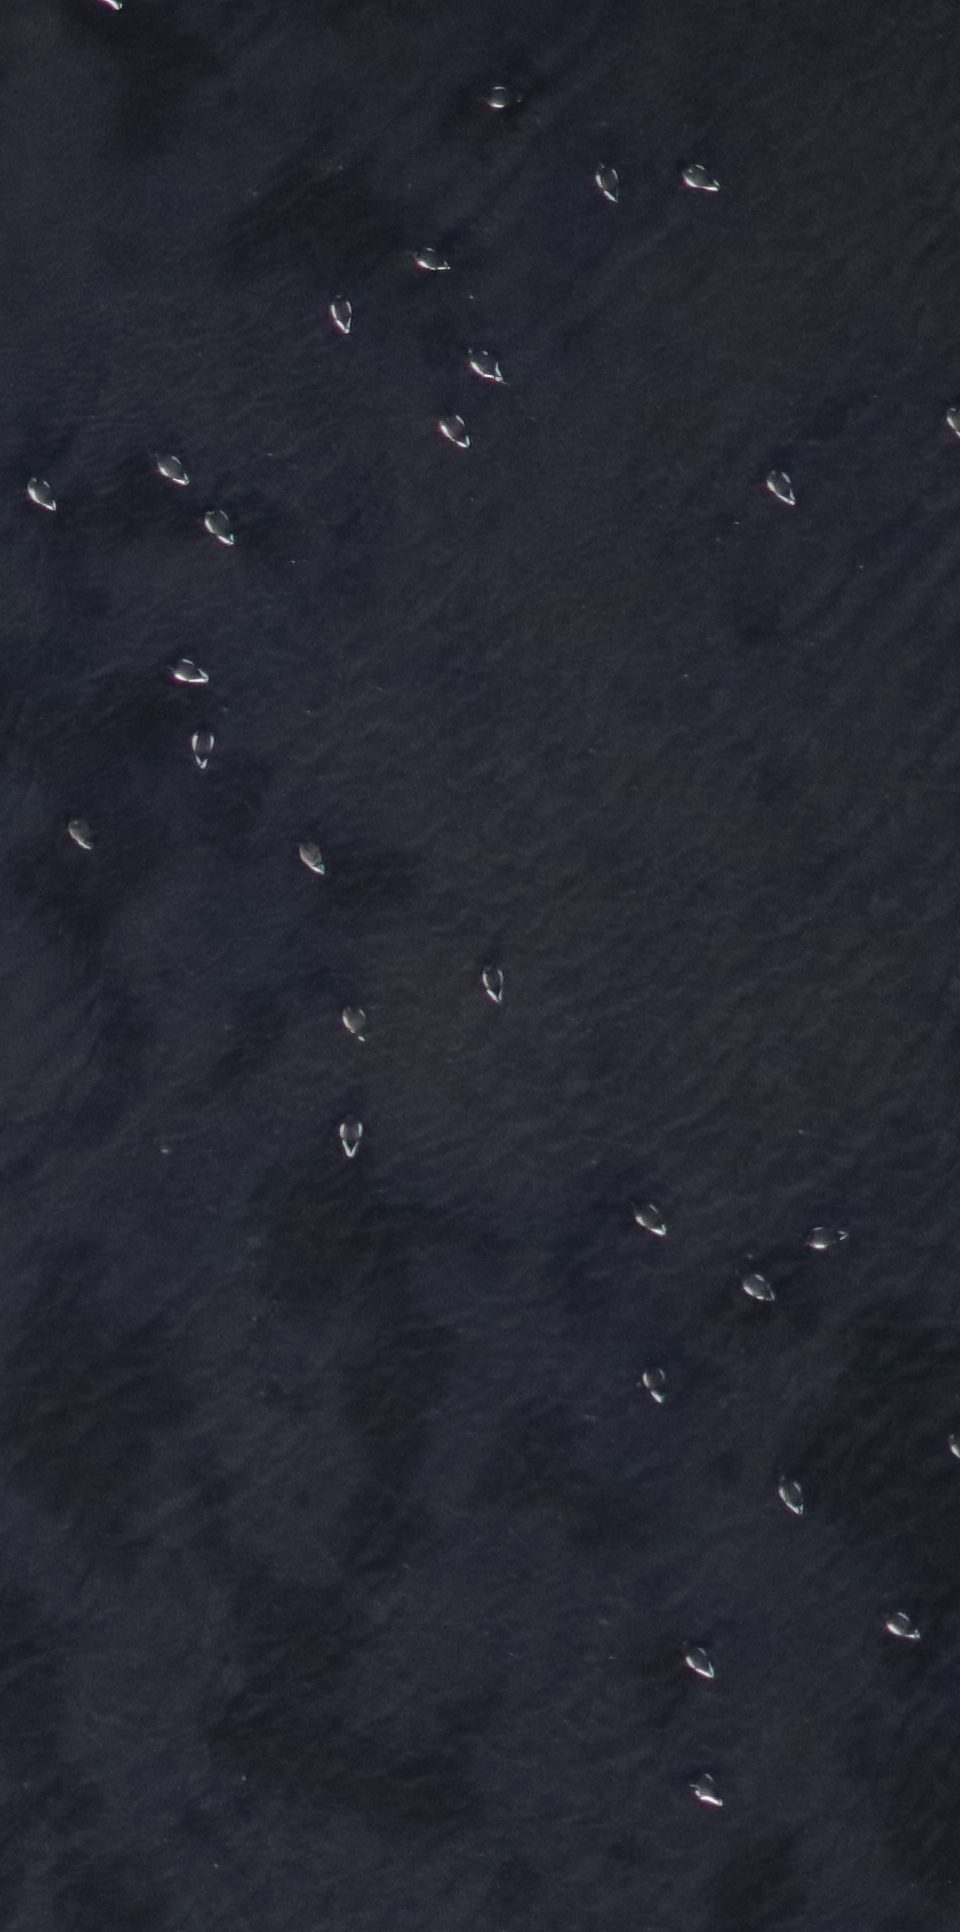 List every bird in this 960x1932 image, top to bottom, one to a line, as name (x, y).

brant (501, 99)
brant (700, 178)
brant (607, 183)
brant (428, 255)
brant (342, 311)
brant (484, 365)
brant (952, 420)
brant (455, 430)
brant (172, 468)
brant (780, 485)
brant (44, 495)
brant (219, 526)
brant (188, 671)
brant (203, 748)
brant (80, 832)
brant (311, 856)
brant (492, 982)
brant (357, 1023)
brant (352, 1134)
brant (649, 1216)
brant (824, 1238)
brant (759, 1286)
brant (655, 1382)
brant (792, 1492)
brant (904, 1626)
brant (700, 1661)
brant (706, 1789)